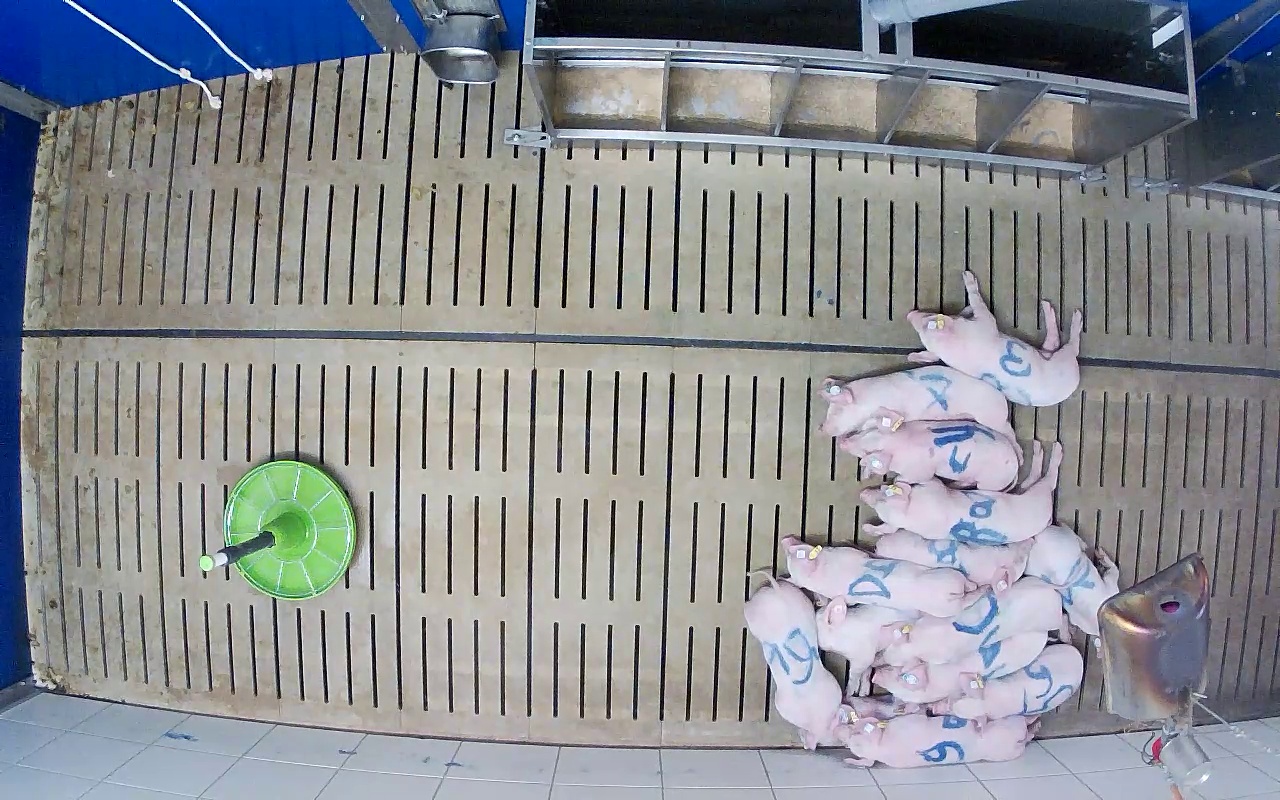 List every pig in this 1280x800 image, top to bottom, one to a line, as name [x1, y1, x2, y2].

pig [908, 271, 1085, 407]
pig [815, 363, 1026, 467]
pig [836, 408, 1022, 493]
pig [861, 440, 1063, 547]
pig [1025, 520, 1122, 658]
pig [775, 533, 992, 618]
pig [853, 536, 1038, 594]
pig [742, 569, 858, 752]
pig [873, 575, 1074, 678]
pig [815, 596, 922, 699]
pig [871, 630, 1062, 715]
pig [929, 644, 1086, 741]
pig [831, 713, 1043, 769]